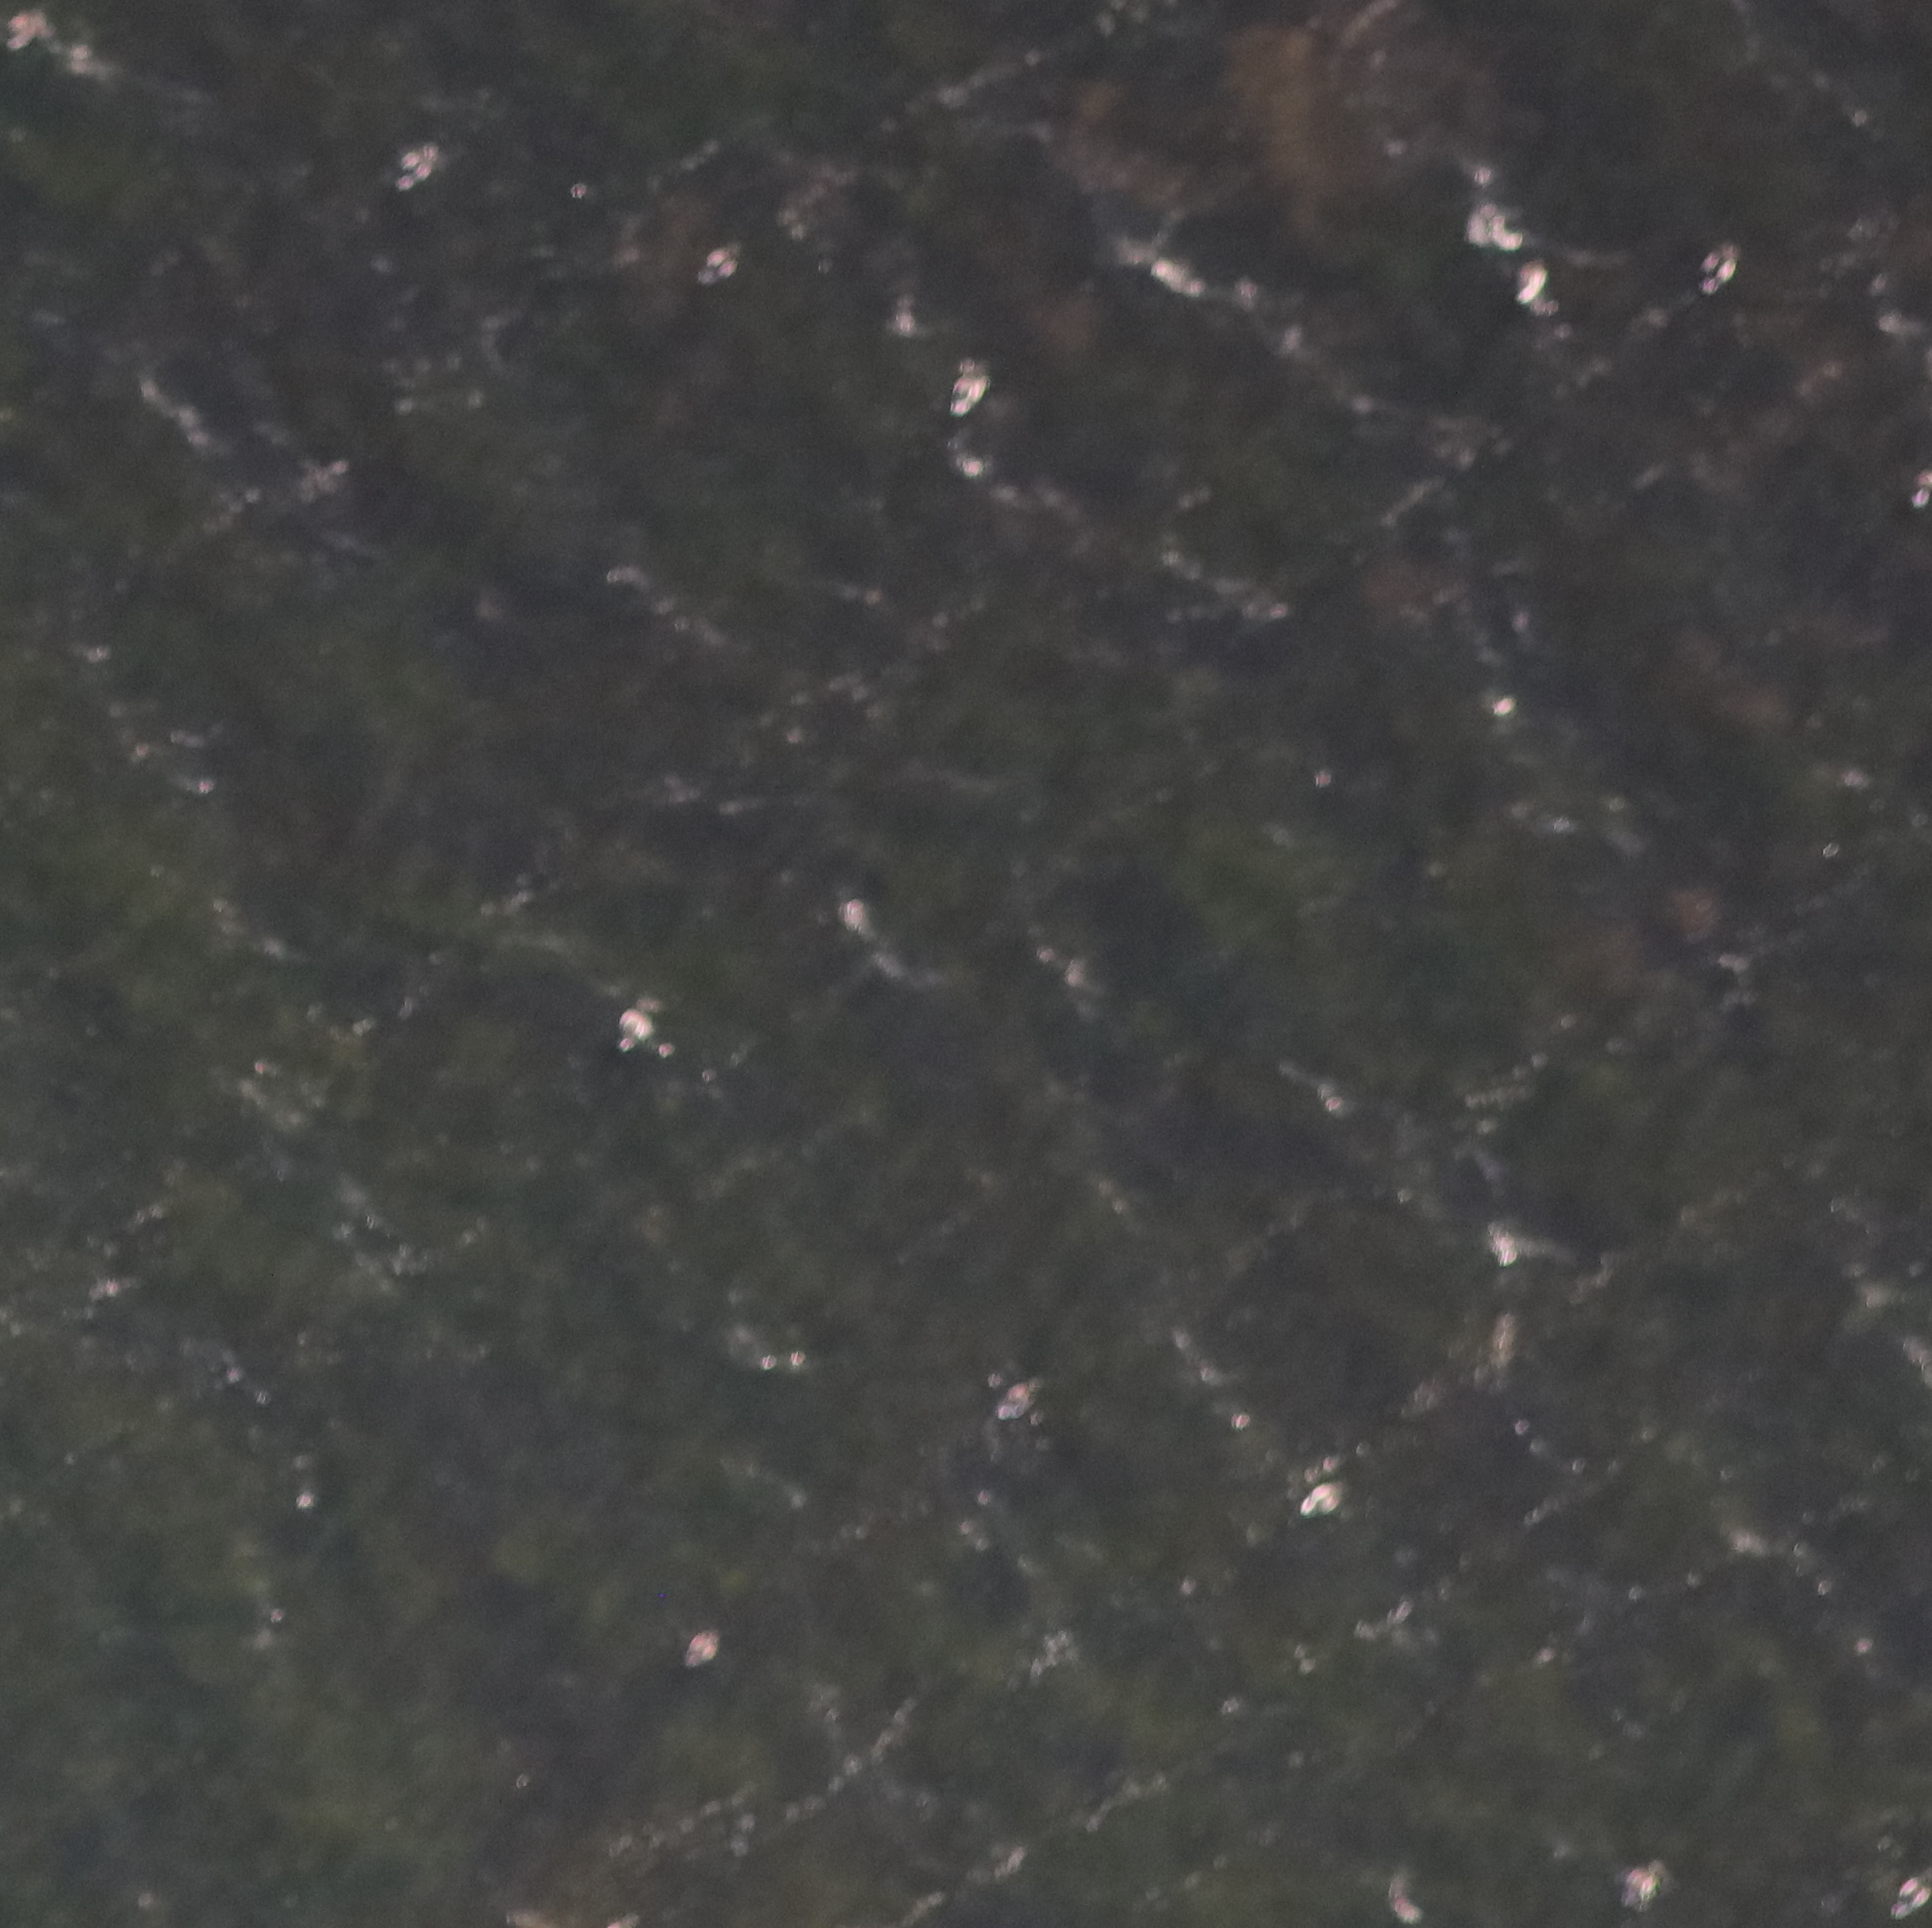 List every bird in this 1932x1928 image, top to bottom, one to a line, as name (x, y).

brant (22, 31)
brant (417, 168)
brant (724, 263)
brant (1720, 265)
brant (1527, 282)
brant (970, 387)
brant (1924, 483)
brant (633, 1028)
brant (1023, 1398)
brant (1329, 1502)
brant (708, 1647)
brant (1640, 1882)
brant (1915, 1891)